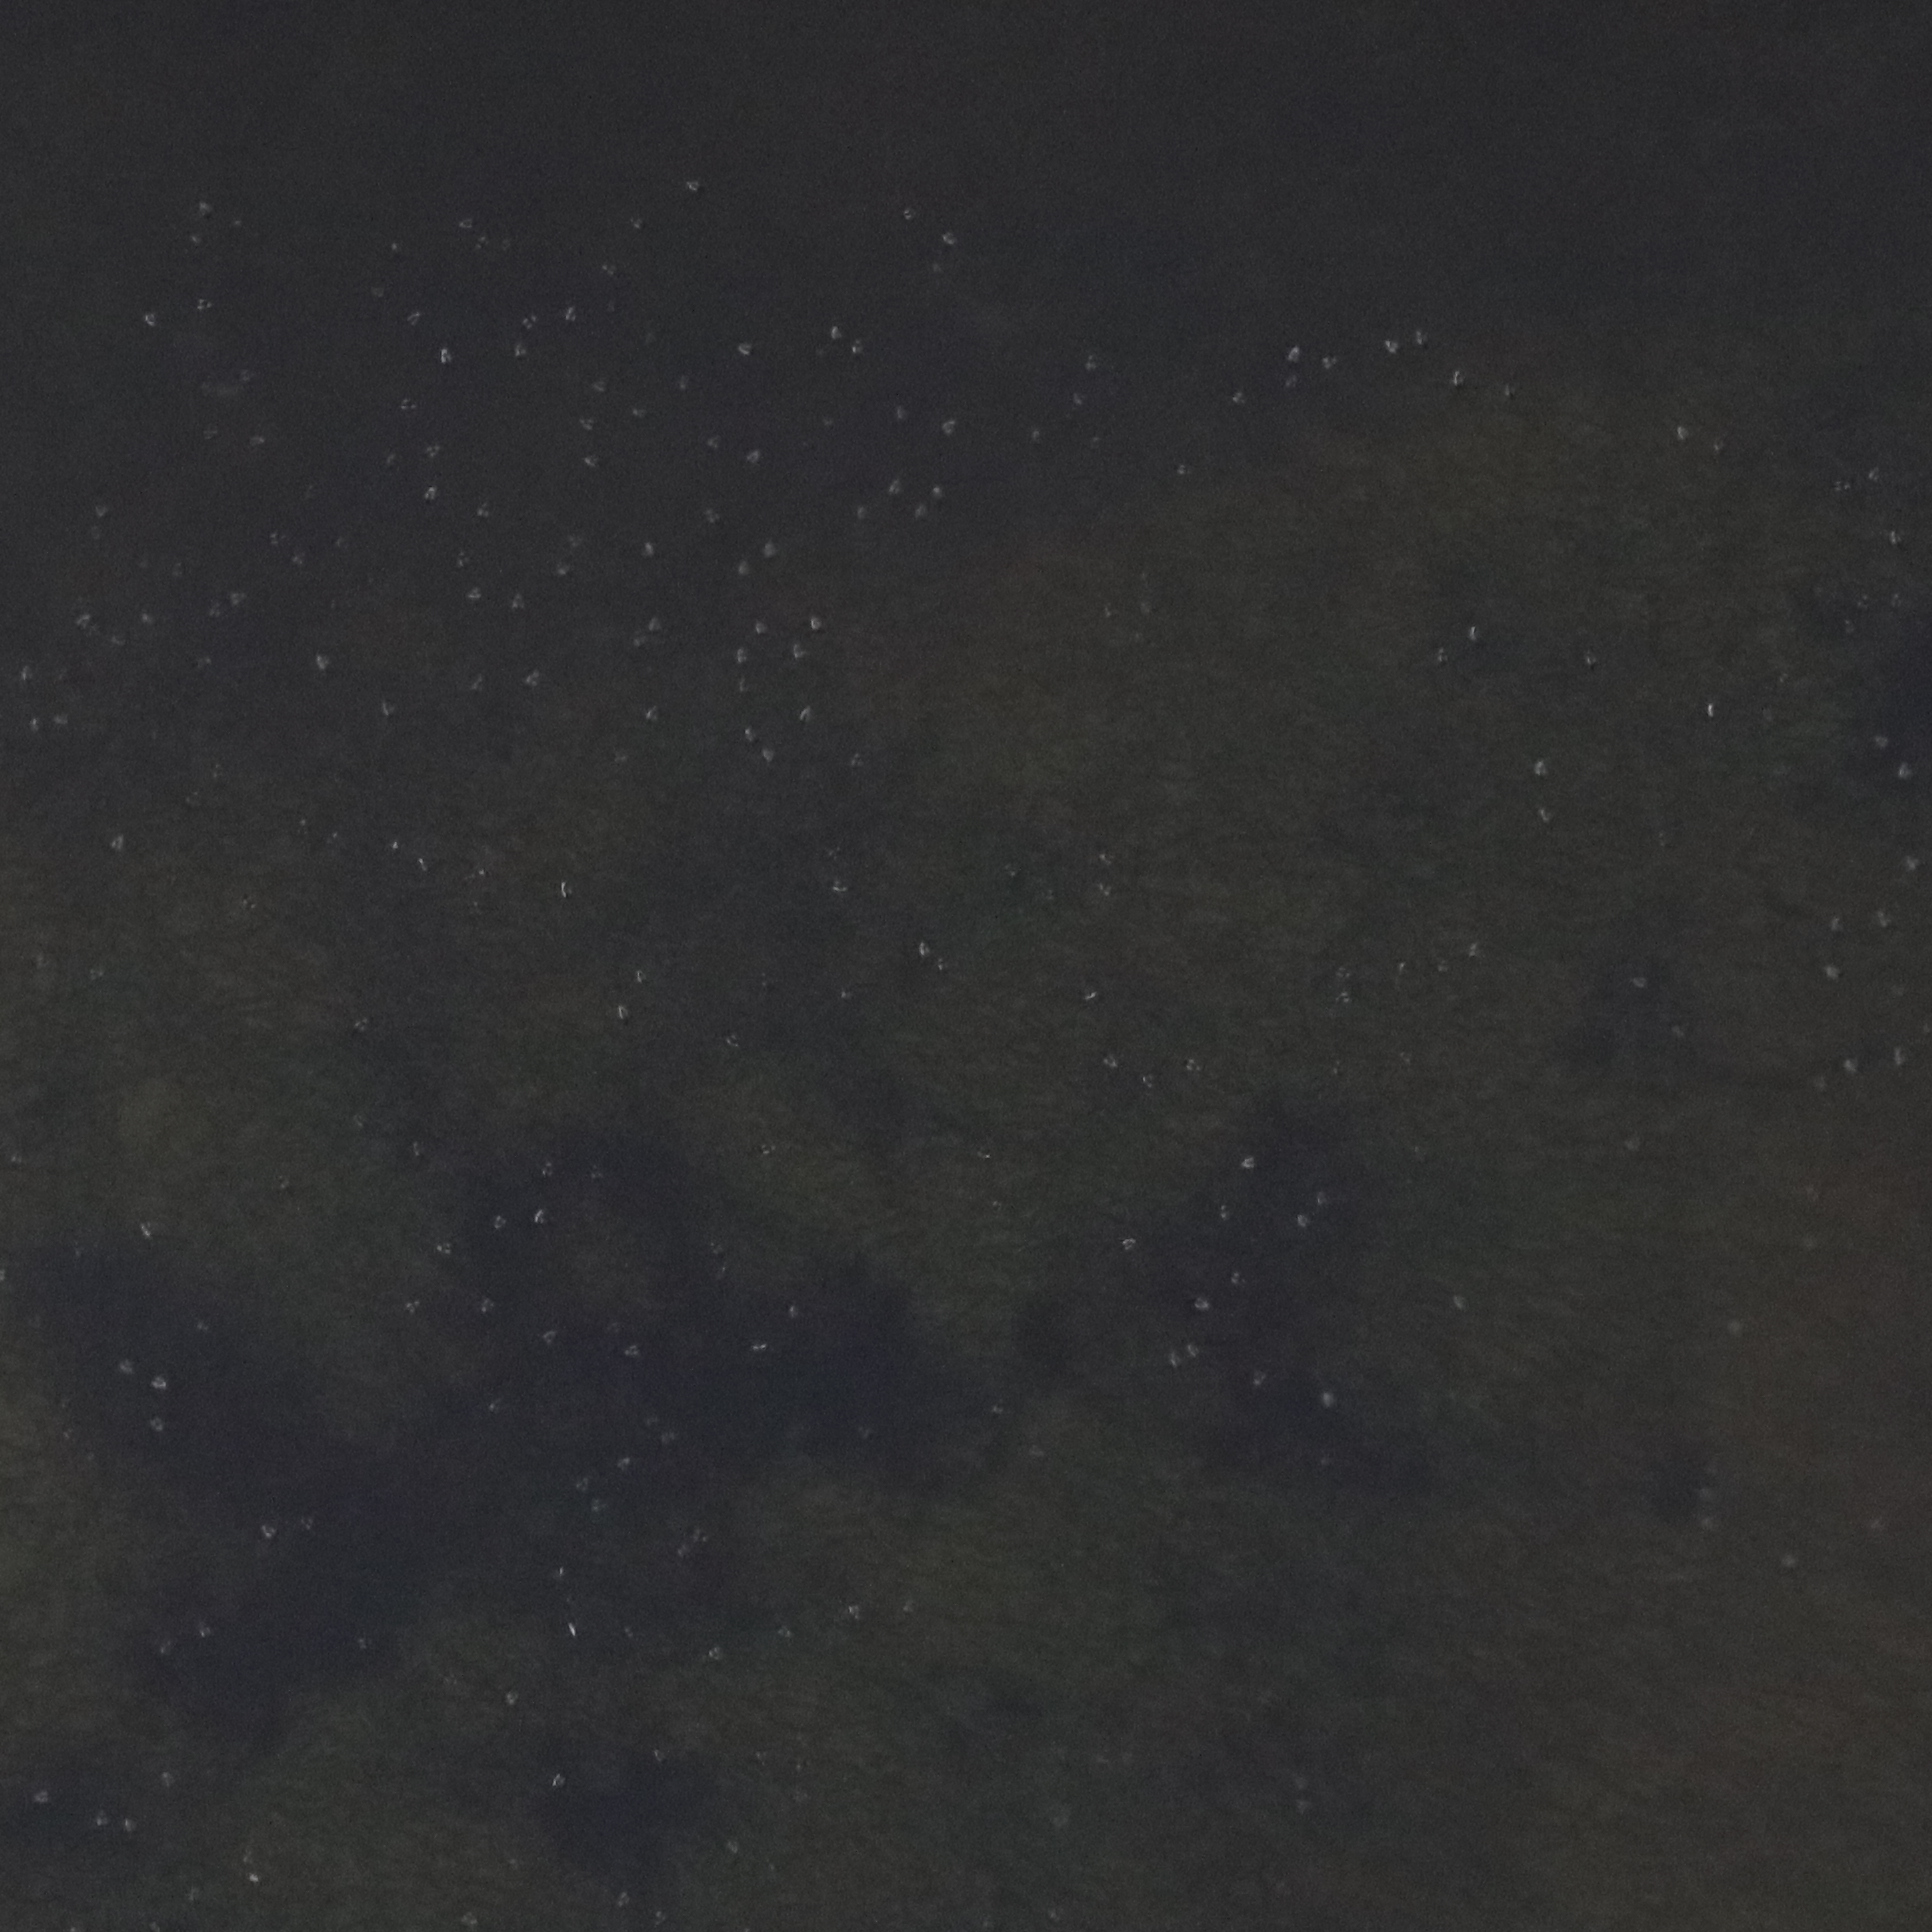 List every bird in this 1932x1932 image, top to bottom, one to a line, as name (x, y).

brant (697, 189)
brant (201, 209)
brant (902, 211)
brant (236, 220)
brant (635, 225)
brant (470, 226)
brant (196, 242)
brant (946, 242)
brant (396, 249)
brant (490, 254)
brant (608, 261)
brant (937, 280)
brant (366, 294)
brant (201, 297)
brant (611, 306)
brant (420, 317)
brant (147, 318)
brant (585, 324)
brant (530, 325)
brant (655, 336)
brant (840, 336)
brant (1429, 341)
brant (1293, 347)
brant (1389, 348)
brant (754, 350)
brant (869, 351)
brant (454, 353)
brant (520, 354)
brant (827, 355)
brant (1326, 356)
brant (1089, 367)
brant (238, 375)
brant (604, 380)
brant (1462, 381)
brant (684, 382)
brant (208, 386)
brant (1290, 388)
brant (1507, 394)
brant (1234, 396)
brant (414, 402)
brant (1081, 403)
brant (898, 406)
brant (593, 415)
brant (651, 416)
brant (833, 424)
brant (950, 428)
brant (215, 433)
brant (1680, 434)
brant (1094, 437)
brant (261, 441)
brant (1033, 441)
brant (715, 447)
brant (1715, 447)
brant (436, 458)
brant (597, 458)
brant (394, 460)
brant (756, 465)
brant (1876, 476)
brant (1193, 477)
brant (944, 486)
brant (892, 490)
brant (435, 492)
brant (1846, 492)
brant (318, 495)
brant (105, 501)
brant (485, 503)
brant (915, 516)
brant (713, 517)
brant (869, 522)
brant (274, 530)
brant (99, 533)
brant (585, 544)
brant (654, 546)
brant (341, 547)
brant (771, 547)
brant (1894, 549)
brant (295, 557)
brant (145, 560)
brant (464, 564)
brant (1144, 573)
brant (174, 576)
brant (750, 576)
brant (564, 579)
brant (245, 594)
brant (336, 602)
brant (1888, 602)
brant (1855, 604)
brant (479, 607)
brant (1111, 608)
brant (1148, 608)
brant (523, 609)
brant (217, 614)
brant (147, 619)
brant (823, 620)
brant (87, 621)
brant (768, 632)
brant (1848, 632)
brant (654, 633)
brant (105, 635)
brant (120, 638)
brant (1144, 639)
brant (1478, 644)
brant (644, 649)
brant (753, 651)
brant (811, 651)
brant (207, 663)
brant (323, 664)
brant (1593, 664)
brant (1446, 668)
brant (25, 670)
brant (60, 674)
brant (543, 674)
brant (758, 689)
brant (473, 690)
brant (383, 703)
brant (58, 706)
brant (649, 708)
brant (1709, 712)
brant (33, 719)
brant (803, 723)
brant (758, 728)
brant (1876, 742)
brant (855, 768)
brant (1540, 771)
brant (218, 774)
brant (1909, 777)
brant (192, 803)
brant (1561, 818)
brant (292, 834)
brant (335, 836)
brant (113, 845)
brant (830, 849)
brant (1114, 854)
brant (396, 855)
brant (422, 858)
brant (1915, 870)
brant (1020, 872)
brant (474, 873)
brant (564, 889)
brant (844, 890)
brant (1105, 896)
brant (1060, 900)
brant (249, 901)
brant (1888, 923)
brant (1840, 926)
brant (1480, 949)
brant (929, 950)
brant (33, 963)
brant (1404, 963)
brant (950, 971)
brant (1451, 972)
brant (1344, 974)
brant (1834, 974)
brant (100, 976)
brant (1641, 980)
brant (641, 981)
brant (771, 981)
brant (845, 991)
brant (1900, 991)
brant (1097, 995)
brant (1344, 1001)
brant (625, 1015)
brant (367, 1025)
brant (731, 1042)
brant (1898, 1052)
brant (1404, 1054)
brant (1335, 1061)
brant (1853, 1068)
brant (1103, 1070)
brant (1184, 1073)
brant (1822, 1089)
brant (1144, 1091)
brant (363, 1110)
brant (412, 1138)
brant (1640, 1141)
brant (990, 1148)
brant (766, 1149)
brant (20, 1156)
brant (1245, 1167)
brant (555, 1169)
brant (601, 1179)
brant (291, 1185)
brant (1814, 1194)
brant (994, 1199)
brant (1230, 1202)
brant (1319, 1212)
brant (506, 1223)
brant (550, 1223)
brant (1296, 1228)
brant (144, 1229)
brant (1126, 1242)
brant (1803, 1247)
brant (73, 1248)
brant (711, 1249)
brant (441, 1250)
brant (730, 1278)
brant (1237, 1280)
brant (1209, 1298)
brant (415, 1305)
brant (474, 1307)
brant (1452, 1308)
brant (796, 1310)
brant (210, 1324)
brant (625, 1328)
brant (1735, 1329)
brant (560, 1332)
brant (637, 1340)
brant (1194, 1344)
brant (766, 1349)
brant (125, 1360)
brant (1173, 1361)
brant (162, 1370)
brant (1258, 1375)
brant (999, 1398)
brant (1326, 1398)
brant (496, 1406)
brant (164, 1419)
brant (661, 1422)
brant (678, 1435)
brant (1034, 1450)
brant (637, 1465)
brant (593, 1497)
brant (610, 1507)
brant (311, 1513)
brant (718, 1533)
brant (262, 1534)
brant (694, 1549)
brant (567, 1580)
brant (857, 1612)
brant (912, 1612)
brant (583, 1624)
brant (213, 1630)
brant (791, 1633)
brant (632, 1645)
brant (163, 1646)
brant (365, 1647)
brant (706, 1652)
brant (519, 1688)
brant (668, 1758)
brant (758, 1759)
brant (801, 1762)
brant (562, 1772)
brant (174, 1775)
brant (44, 1794)
brant (102, 1817)
brant (128, 1824)
brant (729, 1848)
brant (248, 1856)
brant (247, 1881)
brant (200, 1896)
brant (625, 1898)
brant (1058, 1916)
brant (673, 1917)
brant (163, 1926)
brant (465, 1926)
brant (752, 1926)
brant (993, 1926)